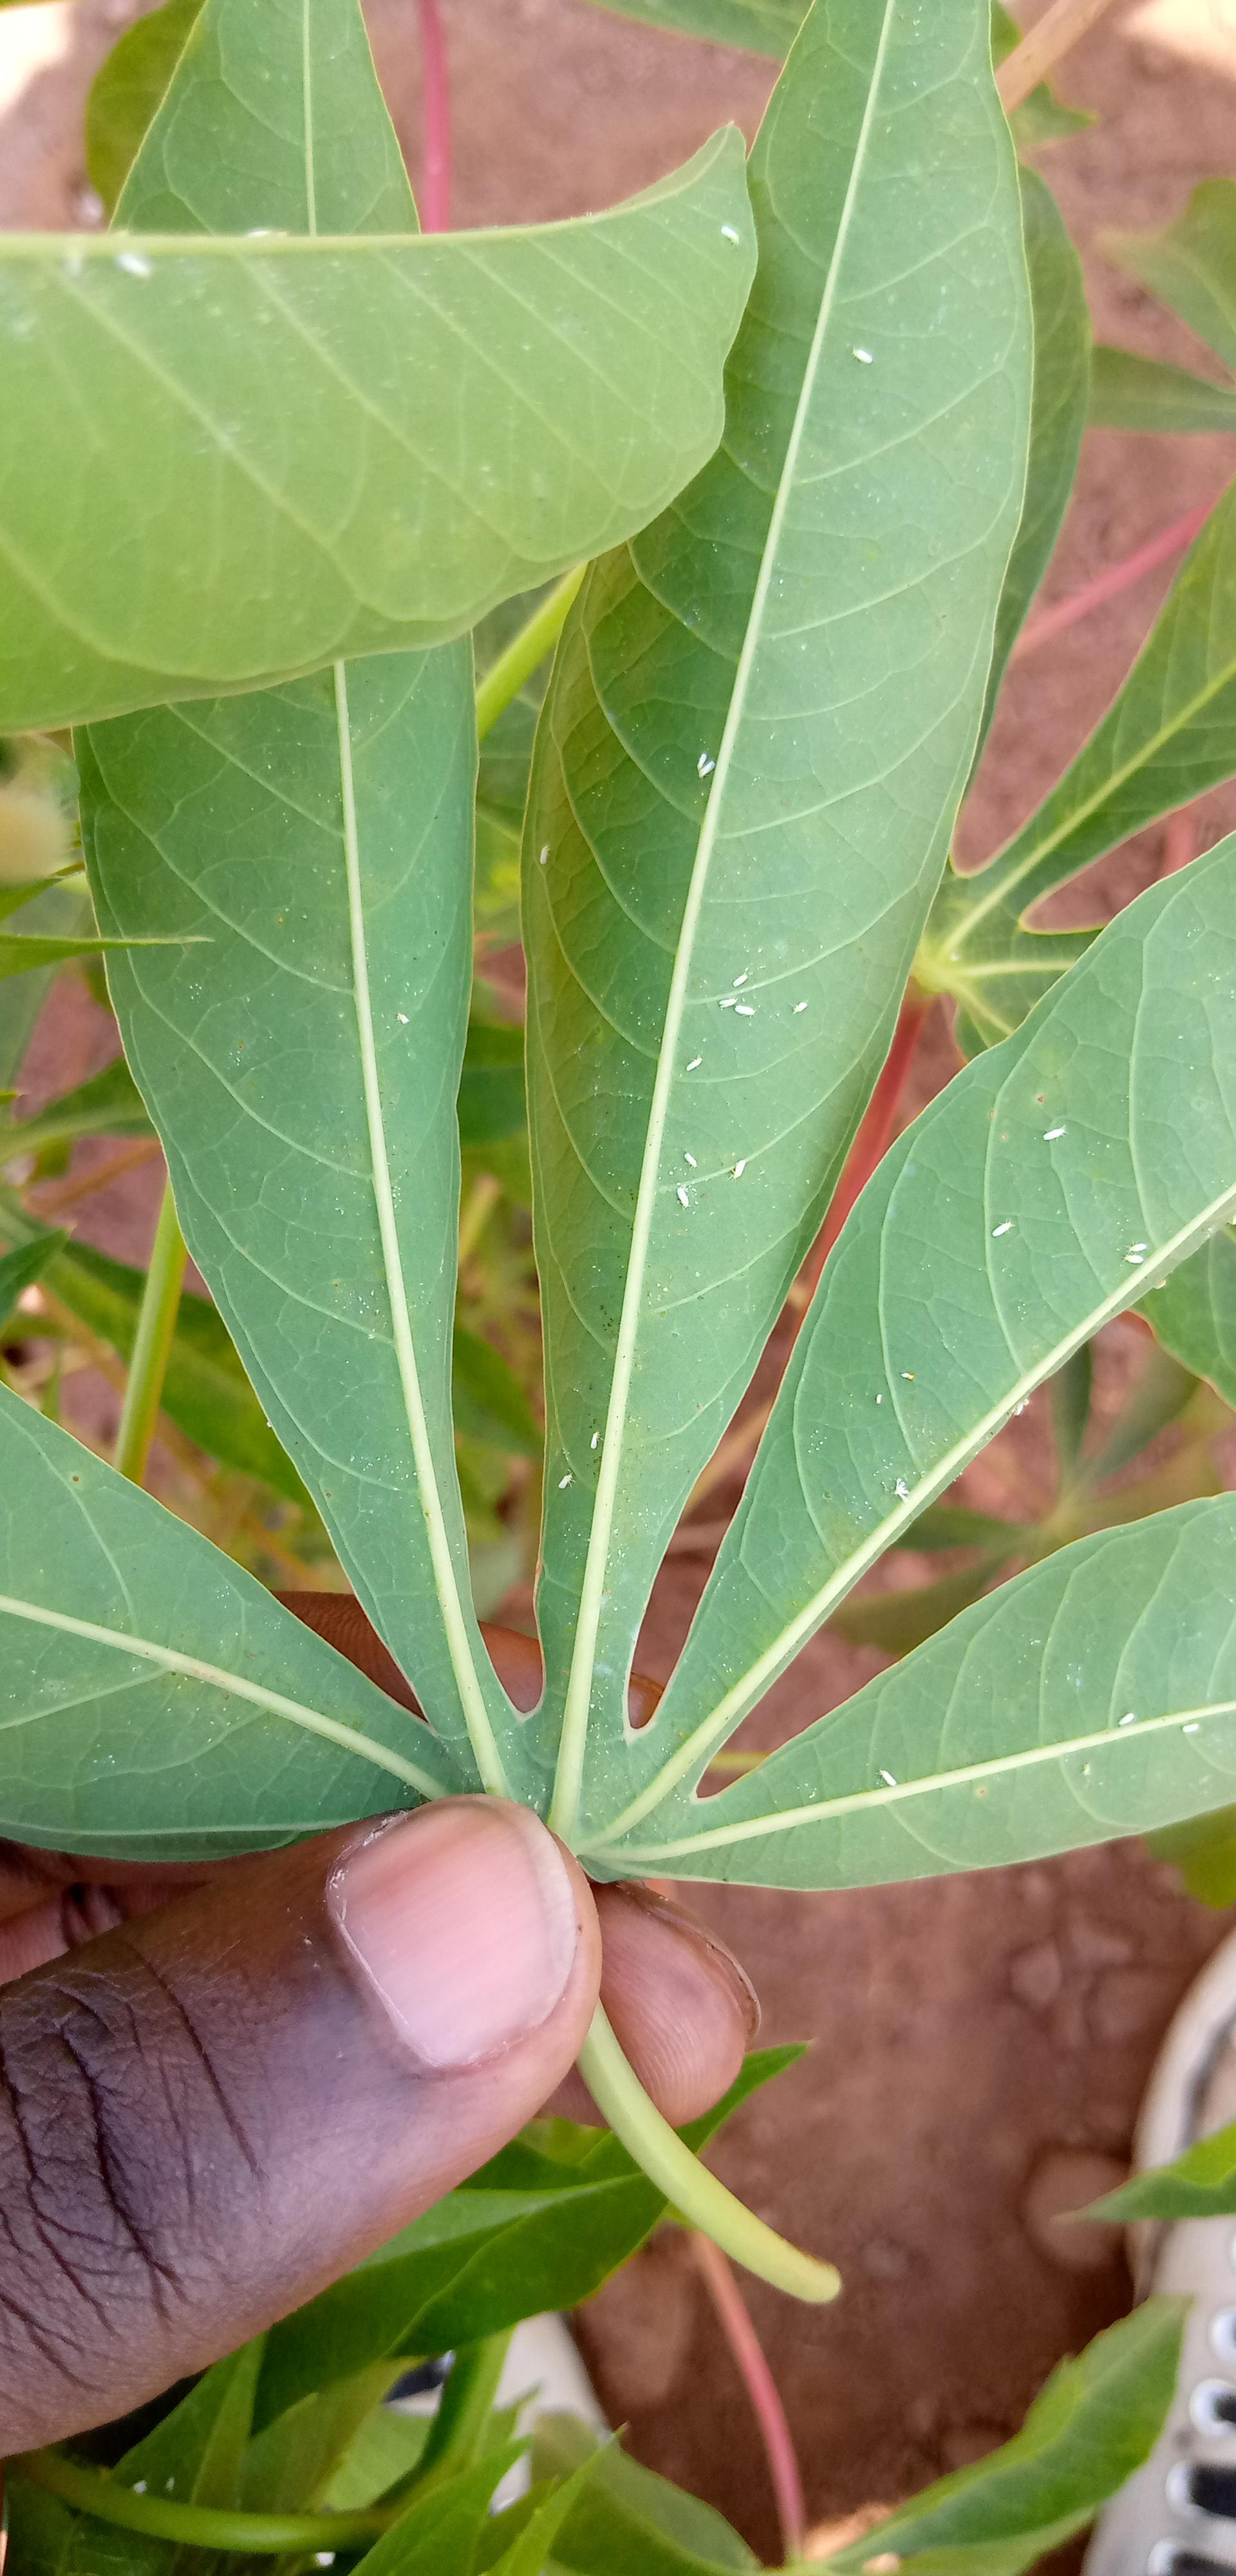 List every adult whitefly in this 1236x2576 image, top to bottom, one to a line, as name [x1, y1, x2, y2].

whitefly [720, 223, 742, 244]
whitefly [117, 252, 153, 279]
whitefly [850, 347, 877, 365]
whitefly [696, 753, 709, 769]
whitefly [700, 761, 716, 780]
whitefly [538, 844, 550, 866]
whitefly [732, 971, 750, 990]
whitefly [718, 997, 738, 1009]
whitefly [791, 999, 808, 1017]
whitefly [733, 1003, 757, 1017]
whitefly [395, 1010, 411, 1027]
whitefly [684, 1055, 703, 1074]
whitefly [1040, 1122, 1067, 1144]
whitefly [682, 1151, 700, 1170]
whitefly [733, 1157, 748, 1180]
whitefly [675, 1184, 692, 1209]
whitefly [989, 1215, 1015, 1240]
whitefly [1127, 1242, 1148, 1253]
whitefly [1121, 1252, 1145, 1267]
whitefly [874, 1392, 885, 1406]
whitefly [1014, 1401, 1027, 1417]
whitefly [588, 1432, 603, 1449]
whitefly [558, 1473, 574, 1490]
whitefly [893, 1477, 910, 1505]
whitefly [1116, 1711, 1136, 1727]
whitefly [1179, 1721, 1201, 1735]
whitefly [878, 1766, 899, 1787]